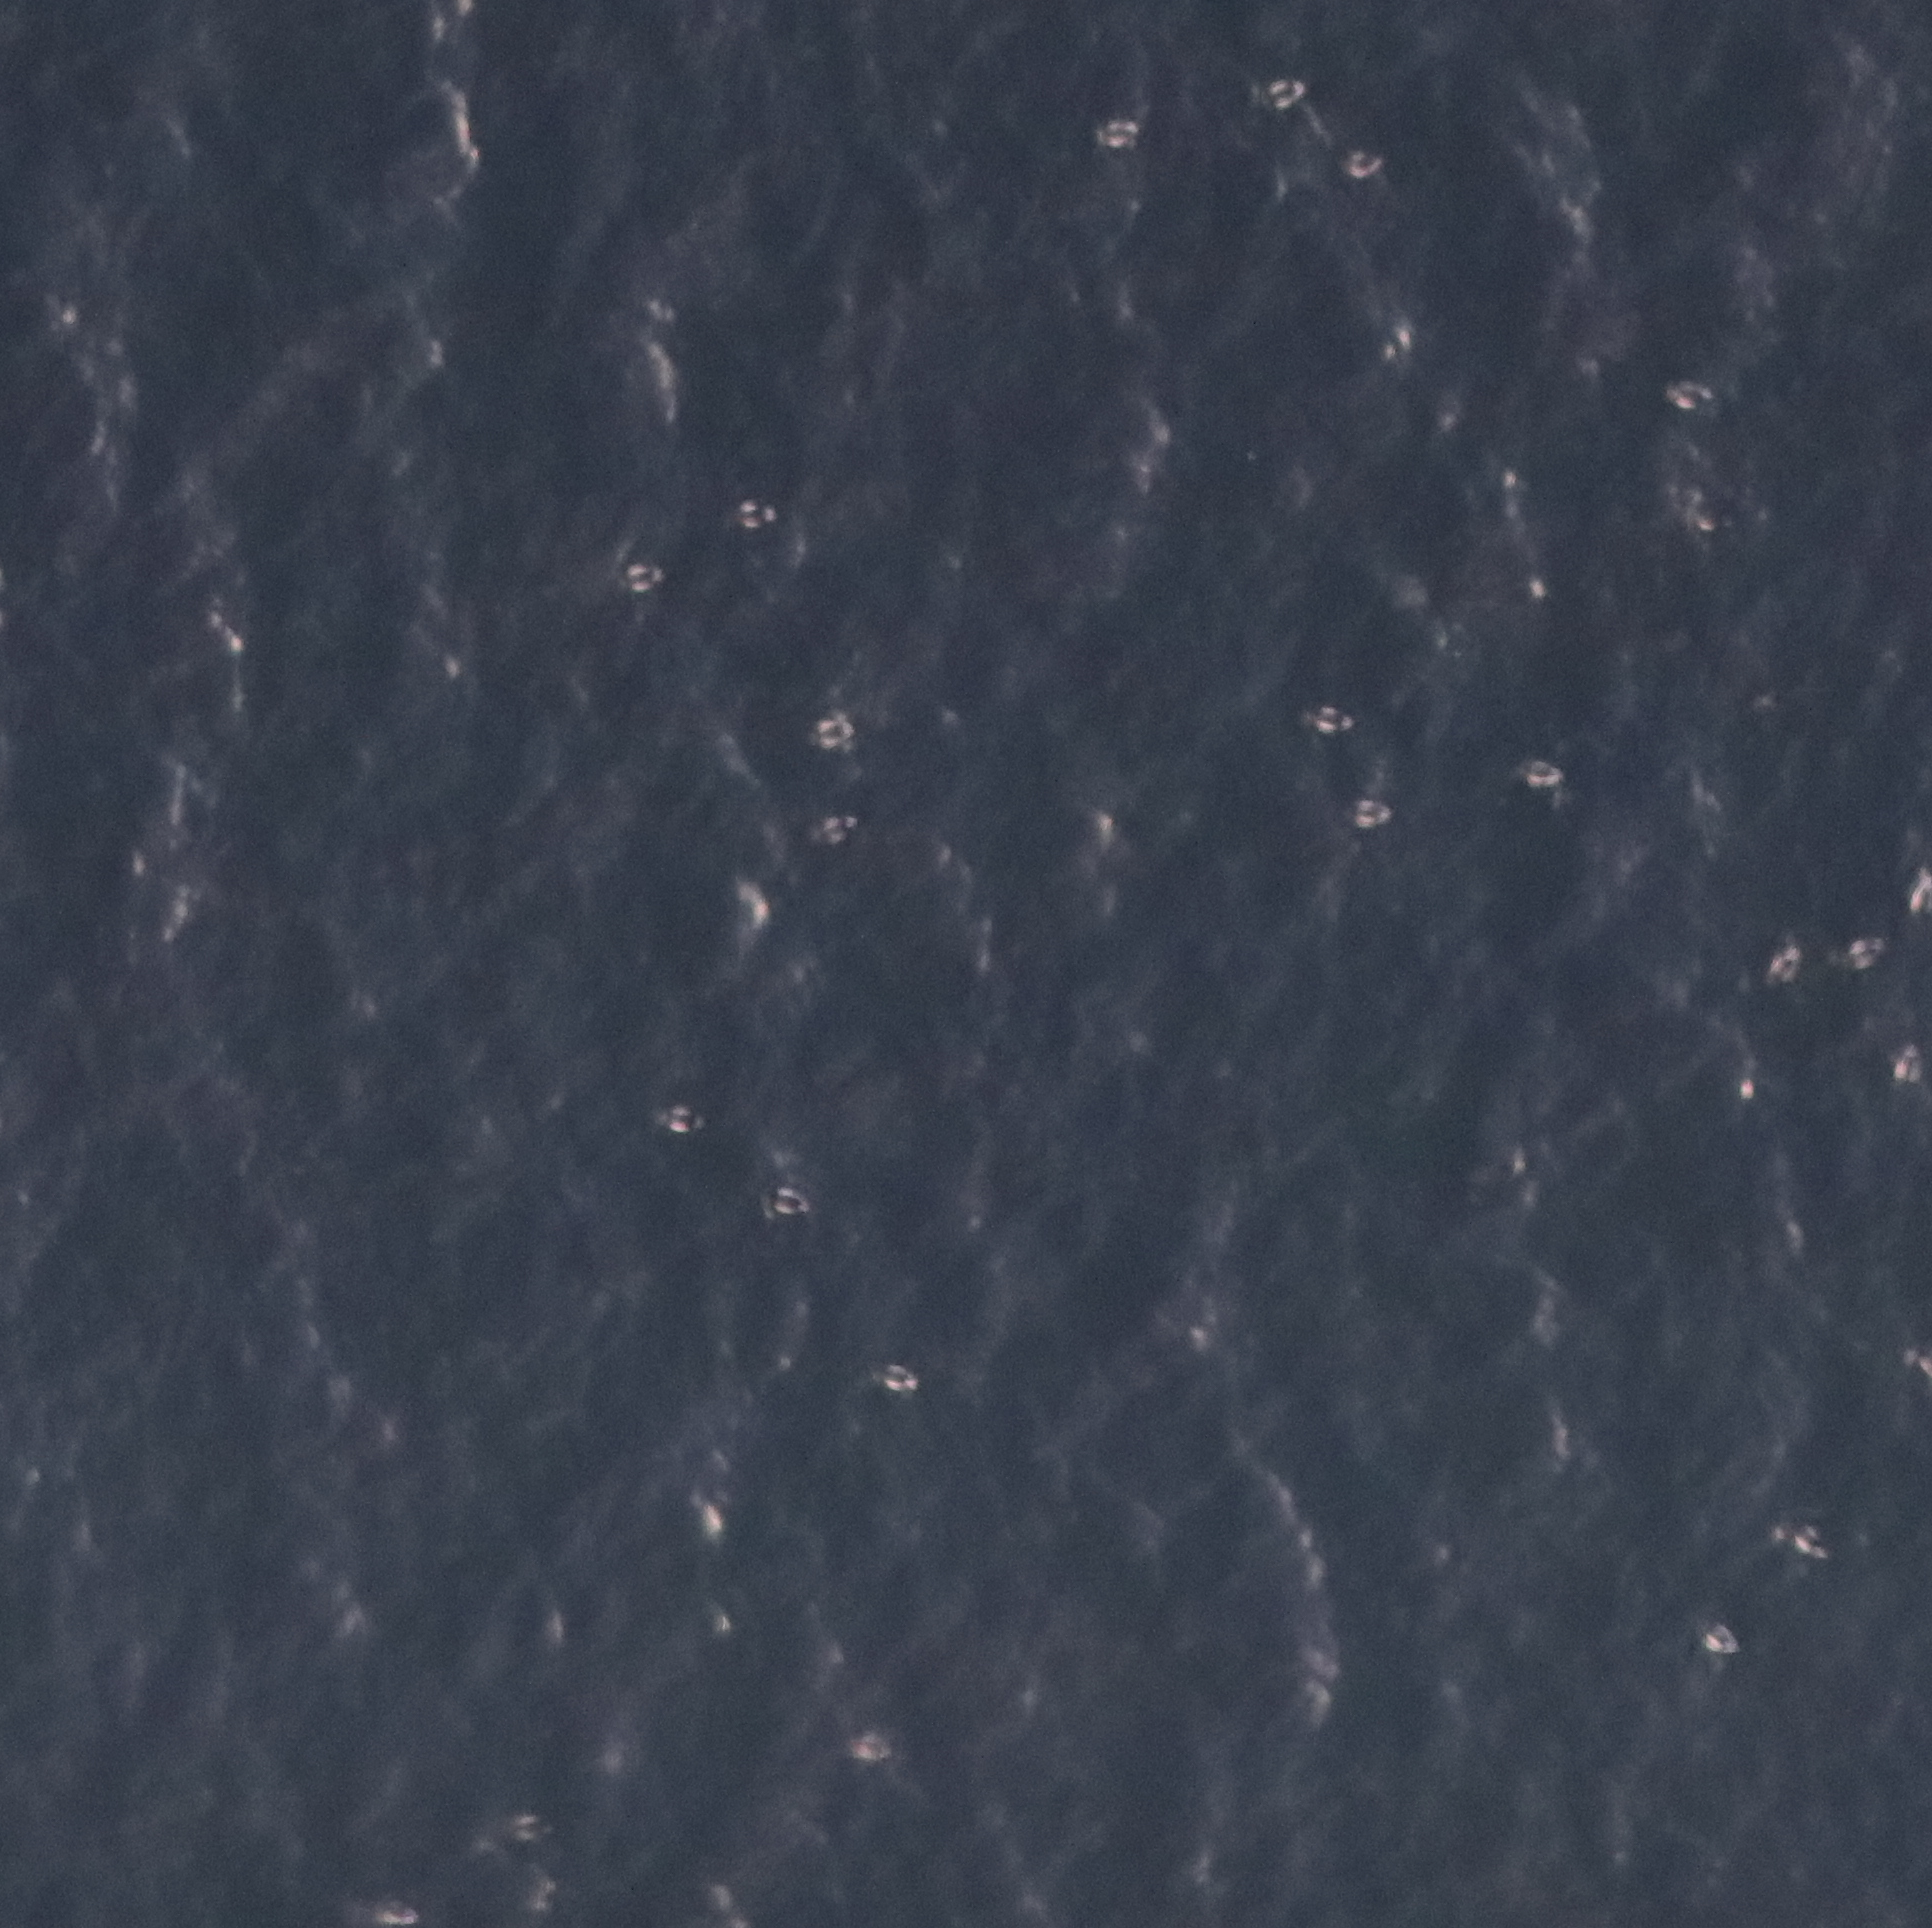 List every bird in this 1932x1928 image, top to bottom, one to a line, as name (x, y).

brant (1284, 89)
brant (1121, 136)
brant (1361, 166)
brant (1689, 394)
brant (754, 517)
brant (644, 580)
brant (1331, 720)
brant (830, 728)
brant (1534, 769)
brant (1375, 808)
brant (833, 827)
brant (1925, 897)
brant (1862, 946)
brant (1785, 965)
brant (1907, 1067)
brant (680, 1118)
brant (790, 1197)
brant (1929, 1366)
brant (901, 1380)
brant (1807, 1535)
brant (1720, 1641)
brant (872, 1747)
brant (533, 1828)
brant (392, 1909)